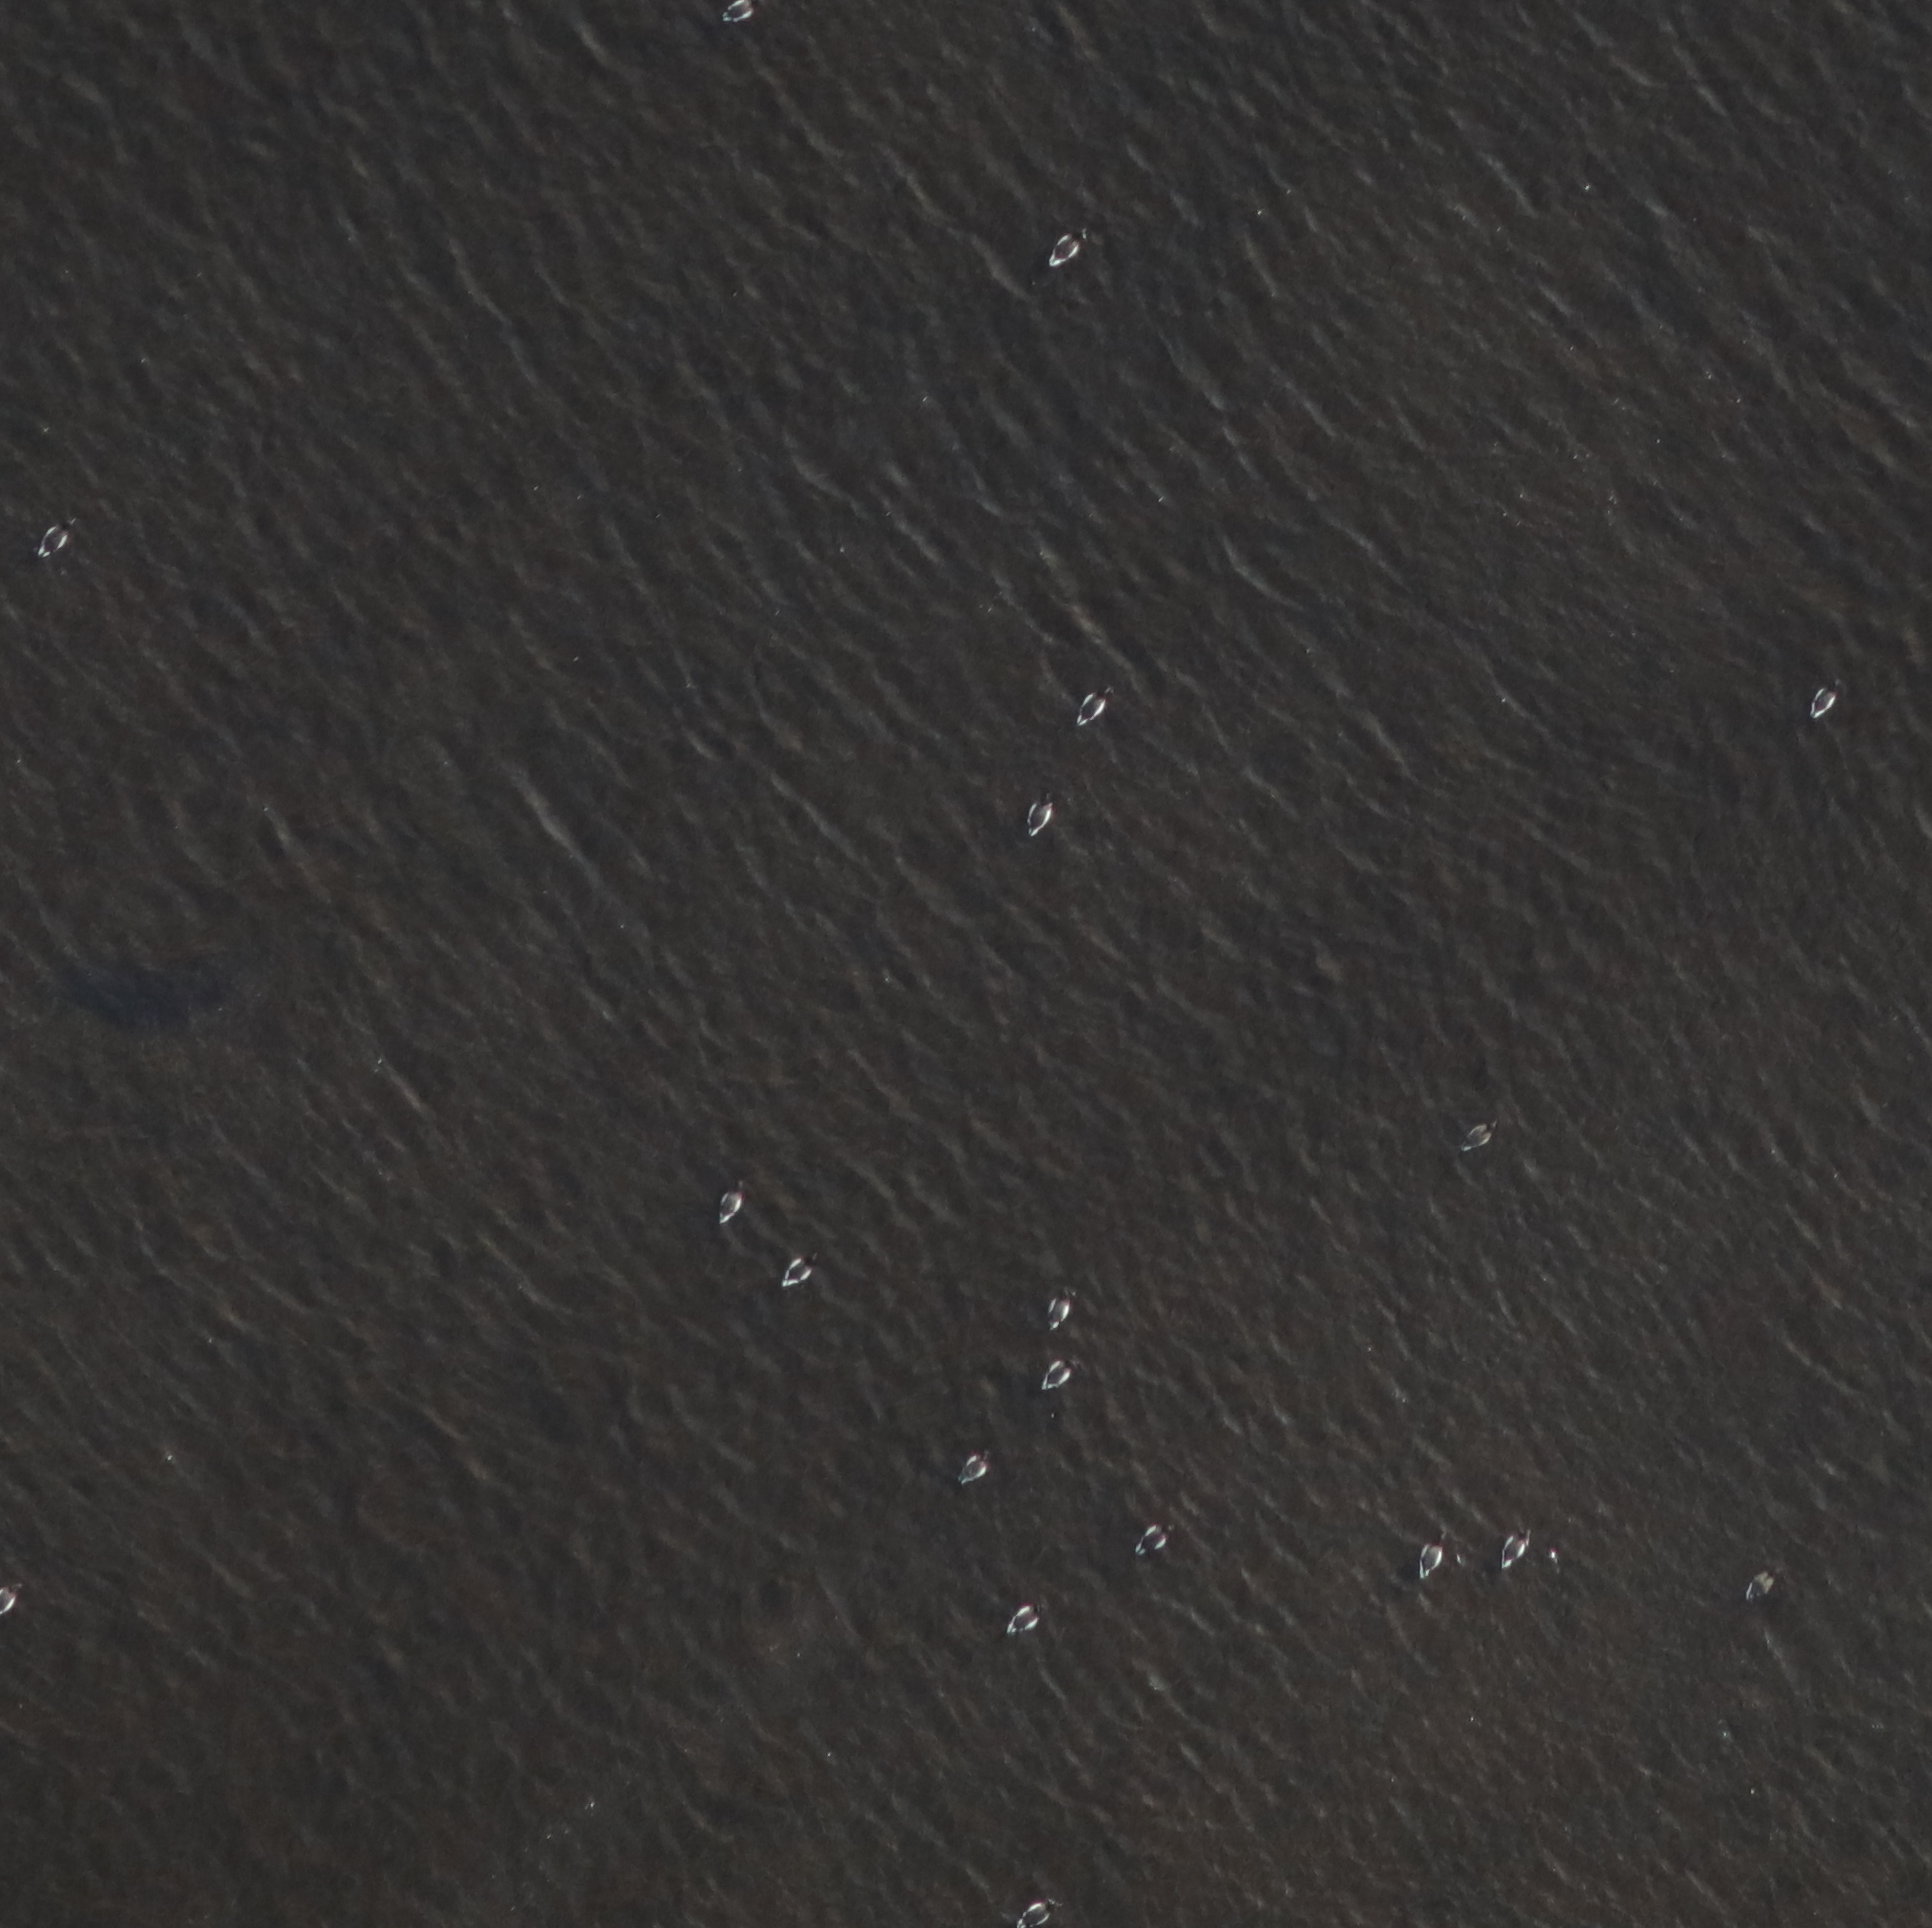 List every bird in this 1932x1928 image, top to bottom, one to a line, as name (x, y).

brant (741, 8)
brant (1066, 247)
brant (52, 539)
brant (1823, 698)
brant (1092, 706)
brant (1037, 815)
brant (1480, 1138)
brant (730, 1205)
brant (800, 1271)
brant (1059, 1309)
brant (1058, 1373)
brant (973, 1468)
brant (1152, 1540)
brant (1514, 1547)
brant (1432, 1557)
brant (1757, 1584)
brant (2, 1602)
brant (1025, 1620)
brant (1034, 1912)